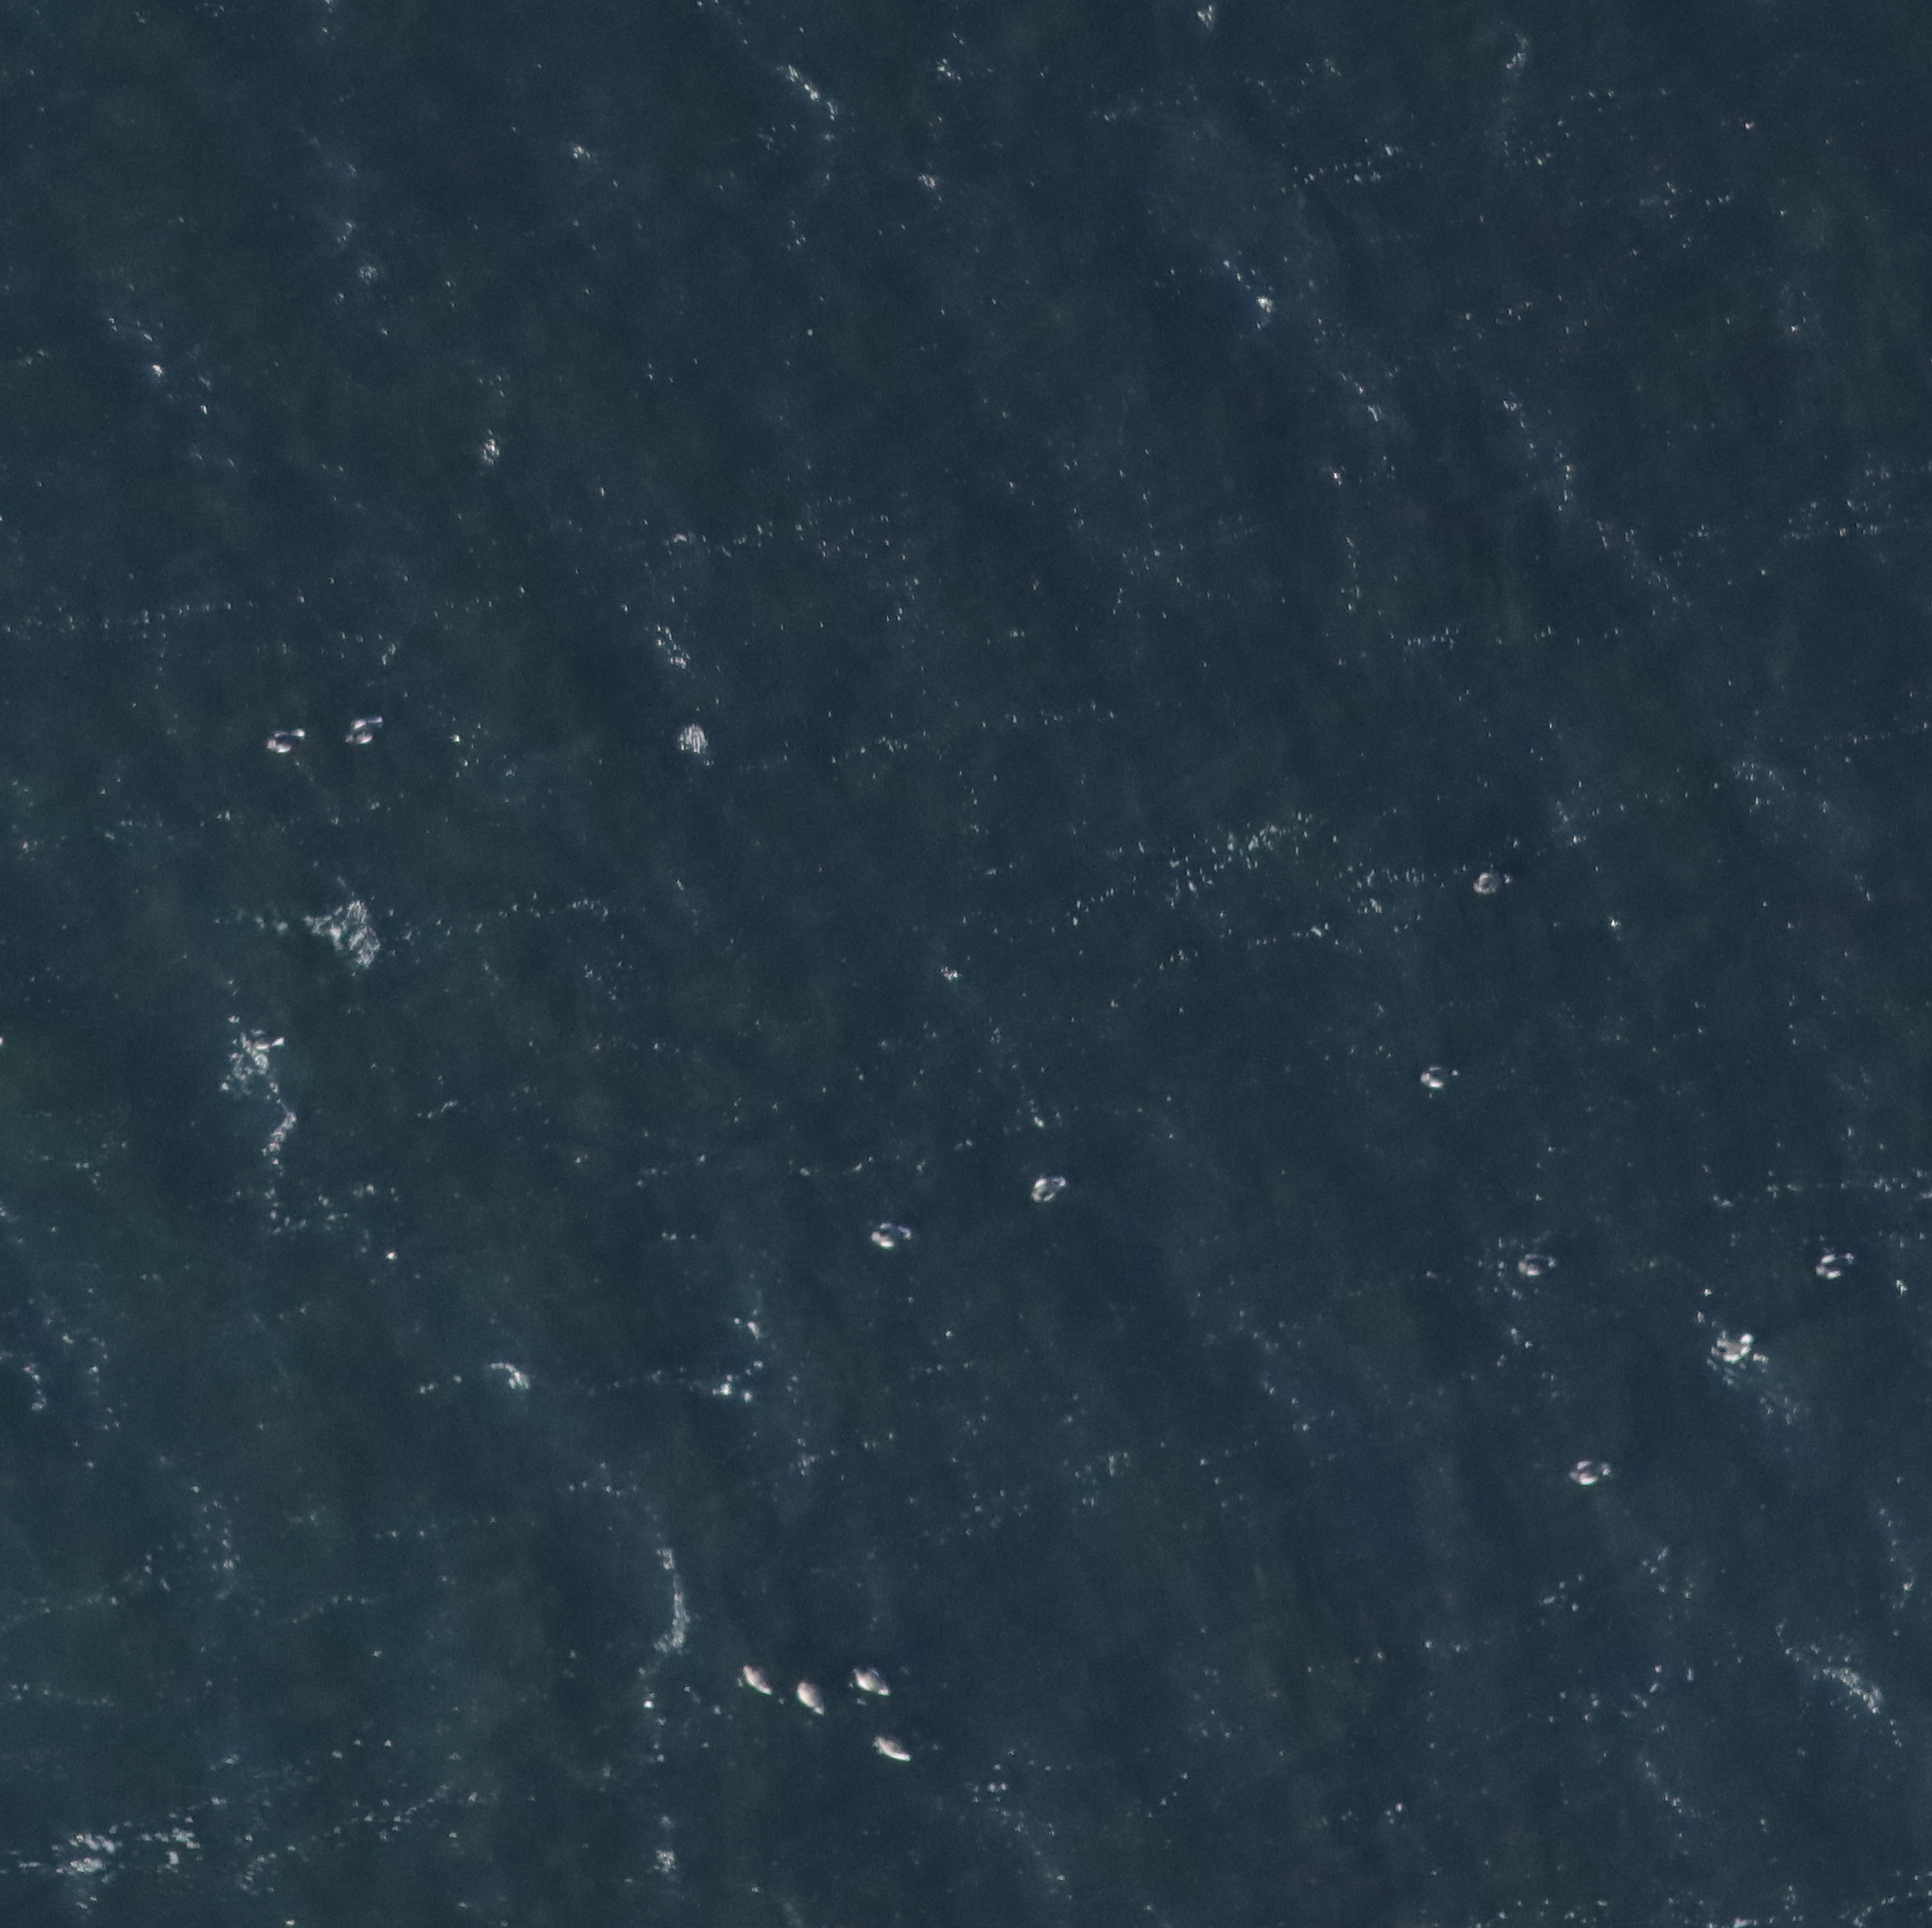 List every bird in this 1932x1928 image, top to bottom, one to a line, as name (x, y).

brant (366, 728)
brant (286, 743)
brant (1487, 880)
brant (1436, 1076)
brant (1042, 1189)
brant (887, 1236)
brant (1537, 1266)
brant (1835, 1267)
brant (1736, 1346)
brant (1585, 1472)
brant (756, 1681)
brant (875, 1684)
brant (805, 1698)
brant (890, 1746)